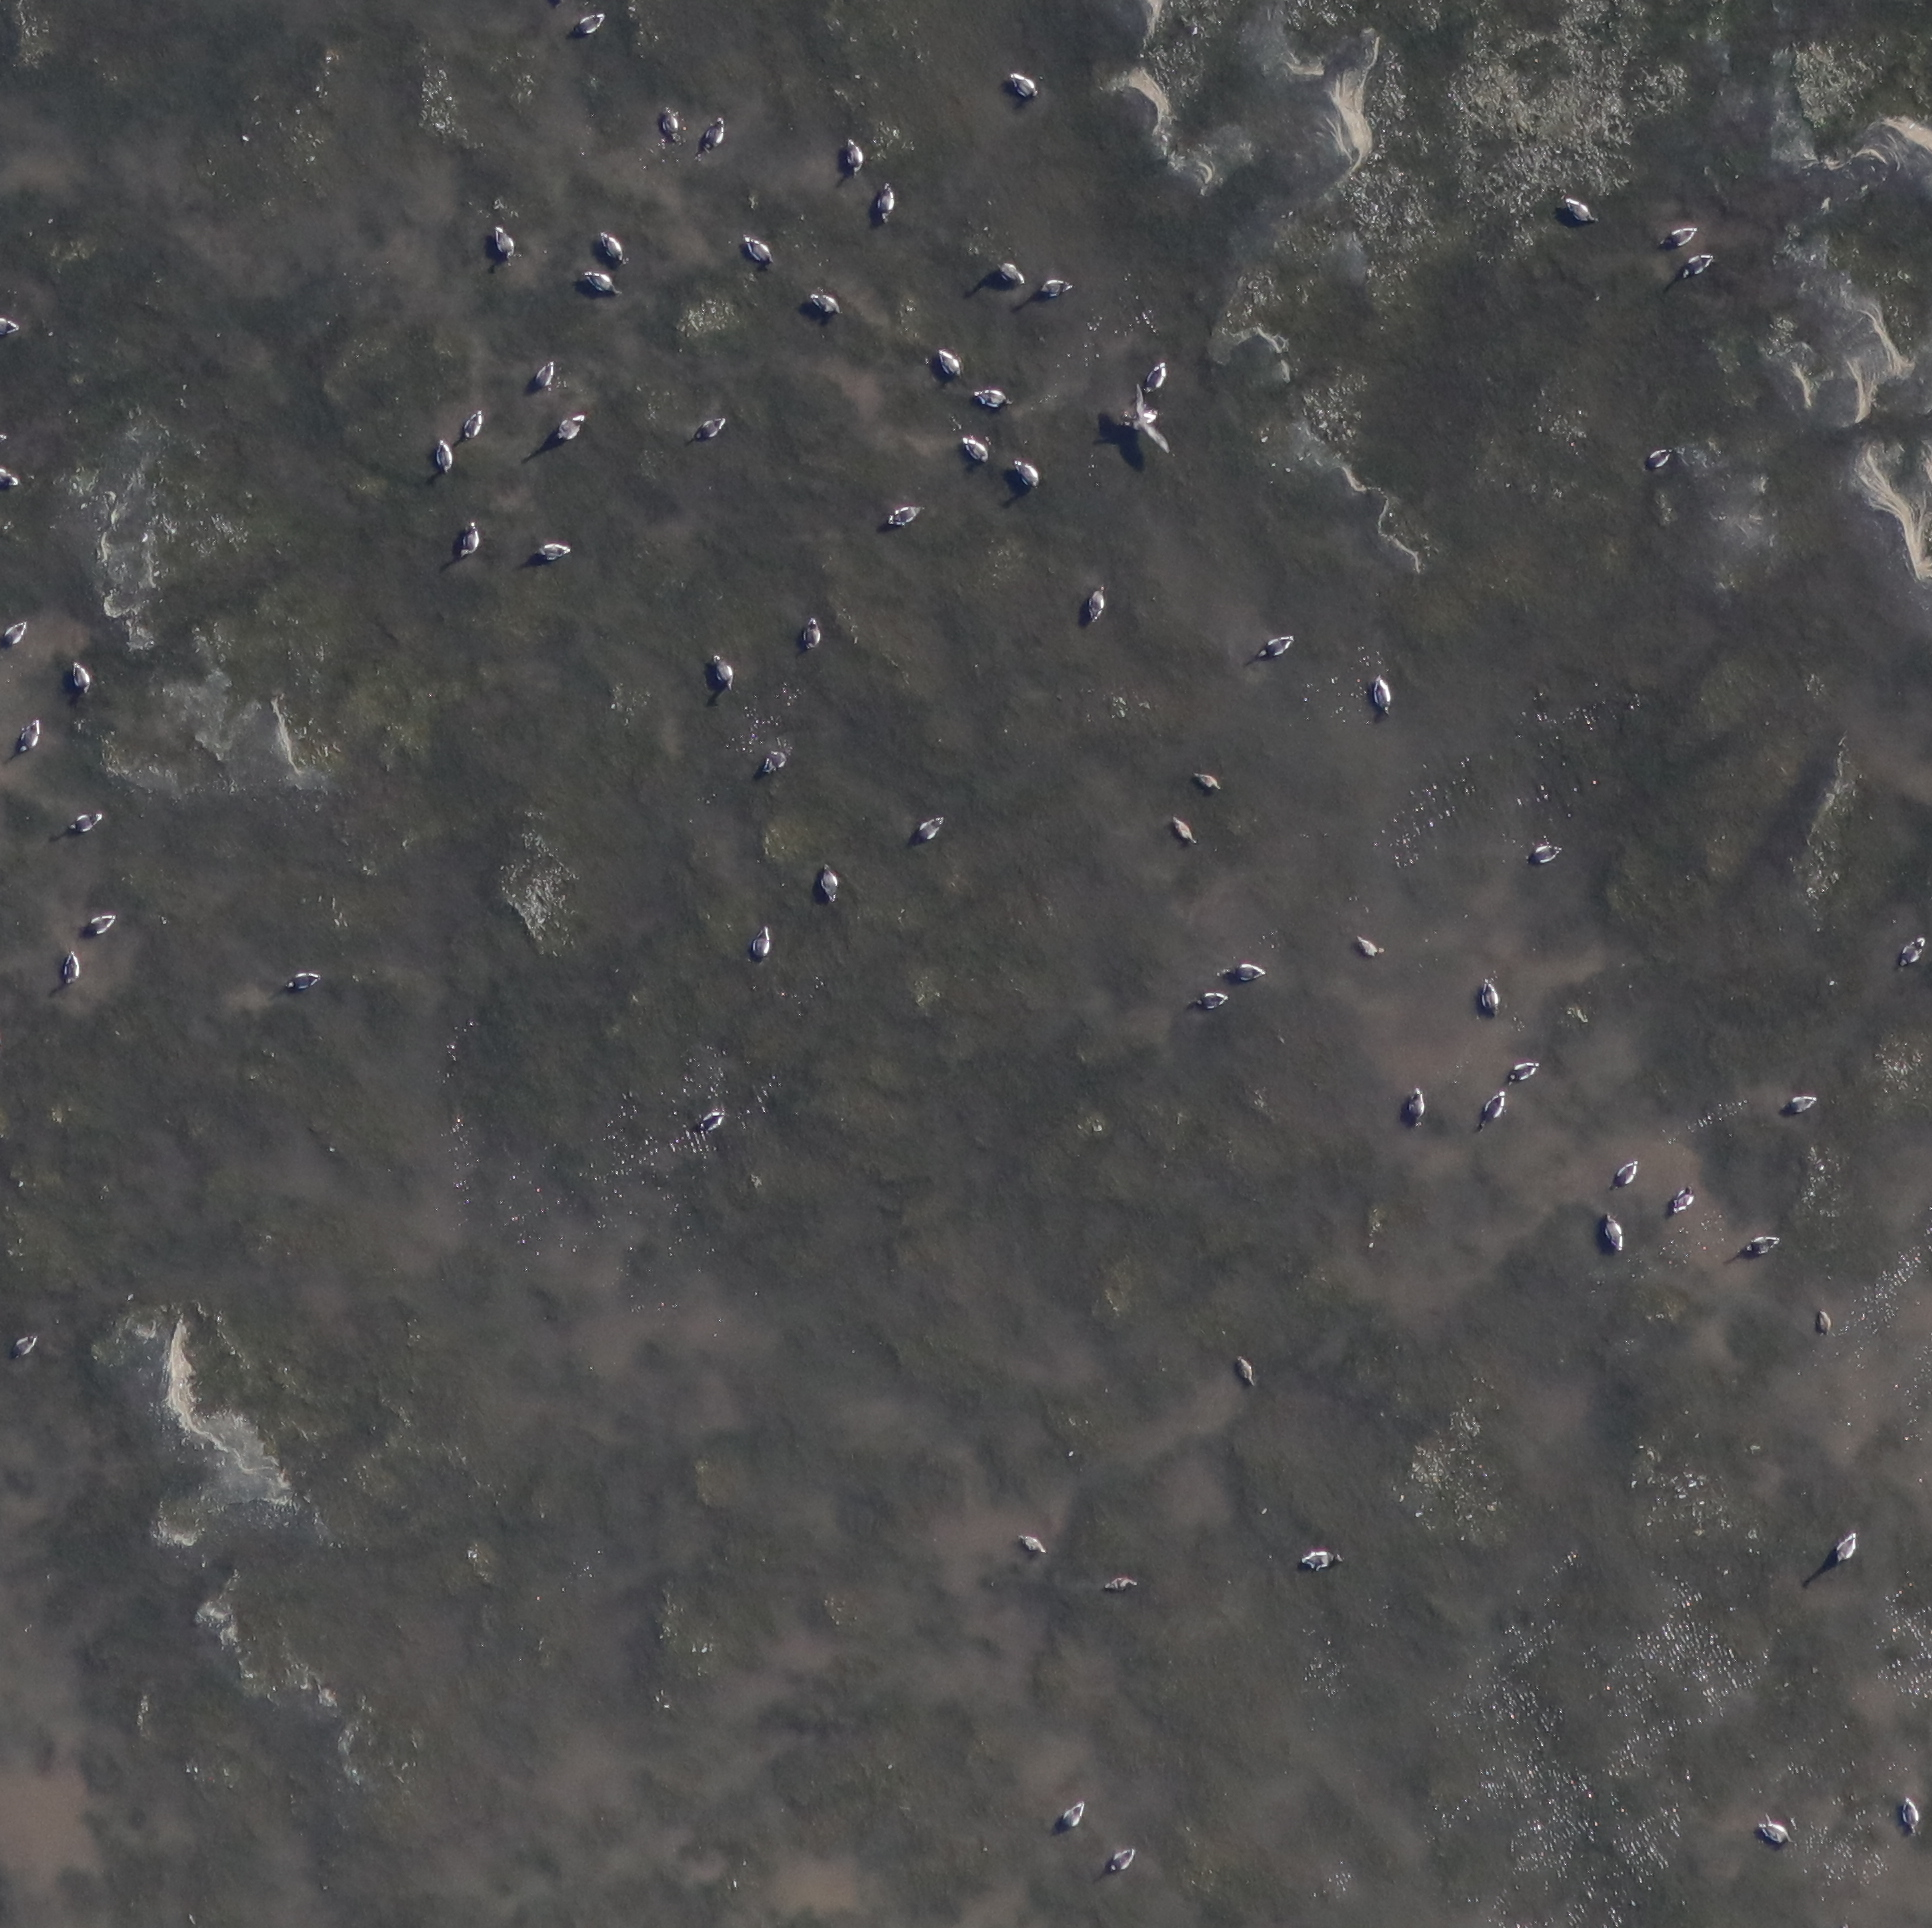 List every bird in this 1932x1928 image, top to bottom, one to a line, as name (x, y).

brant (590, 24)
brant (1025, 87)
brant (670, 122)
brant (713, 137)
brant (855, 156)
brant (885, 205)
brant (1580, 212)
brant (1682, 238)
brant (504, 243)
brant (613, 247)
brant (759, 252)
brant (1697, 266)
brant (1010, 272)
brant (601, 283)
brant (1053, 289)
brant (824, 304)
brant (950, 365)
brant (1157, 376)
brant (545, 377)
brant (993, 398)
brant (1139, 418)
brant (472, 426)
brant (570, 428)
brant (711, 428)
brant (977, 451)
brant (445, 457)
brant (1658, 459)
brant (1026, 475)
brant (1, 477)
brant (904, 517)
brant (471, 541)
brant (550, 552)
brant (1095, 605)
brant (811, 636)
brant (13, 637)
brant (1277, 647)
brant (722, 673)
brant (80, 678)
brant (1383, 695)
brant (27, 737)
brant (774, 761)
other bird (1209, 781)
brant (86, 824)
brant (928, 830)
other bird (1182, 832)
brant (1545, 853)
brant (829, 882)
brant (99, 925)
brant (762, 943)
other bird (1366, 949)
brant (1913, 951)
brant (70, 969)
brant (1248, 973)
brant (303, 982)
brant (1491, 998)
brant (1210, 1001)
brant (1522, 1072)
brant (1800, 1104)
brant (1417, 1107)
brant (1492, 1107)
brant (710, 1120)
brant (1625, 1177)
brant (1682, 1201)
brant (1614, 1232)
brant (1761, 1245)
other bird (1825, 1323)
brant (25, 1347)
other bird (1248, 1370)
other bird (1035, 1543)
brant (1845, 1550)
brant (1319, 1561)
other bird (1118, 1583)
brant (1912, 1815)
brant (1072, 1819)
brant (1776, 1832)
brant (1123, 1860)